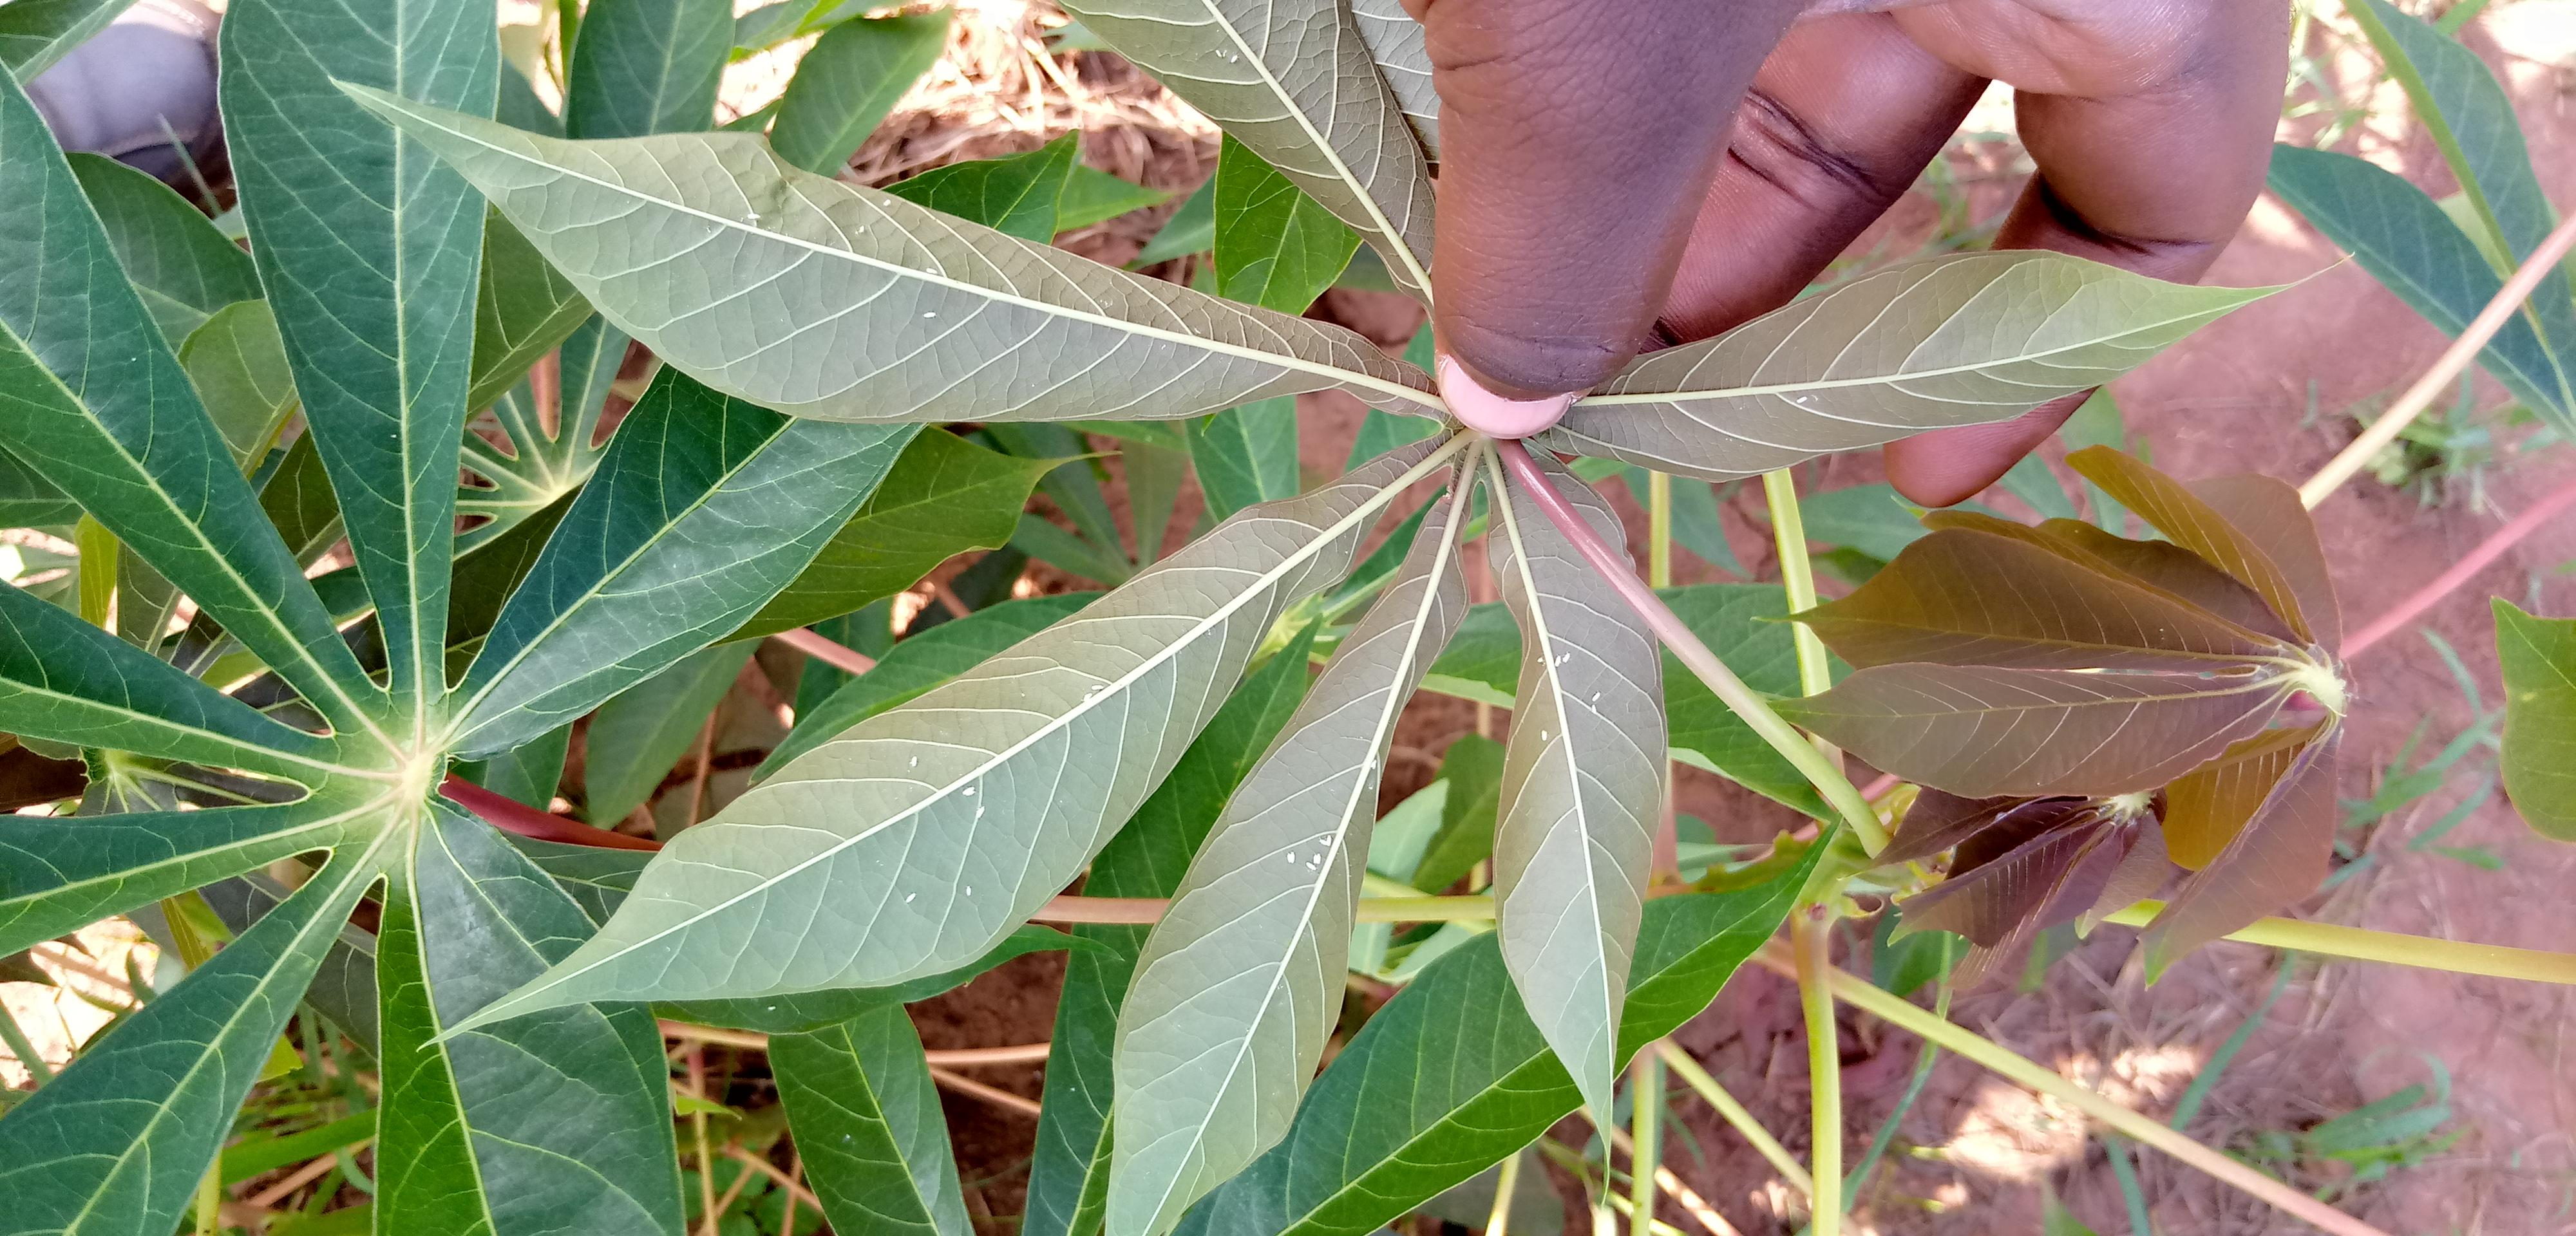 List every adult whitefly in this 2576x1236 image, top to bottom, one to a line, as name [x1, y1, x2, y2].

whitefly [1215, 48, 1222, 59]
whitefly [1229, 52, 1239, 66]
whitefly [880, 198, 895, 209]
whitefly [744, 211, 762, 221]
whitefly [857, 221, 867, 234]
whitefly [924, 265, 941, 276]
whitefly [922, 308, 938, 321]
whitefly [1794, 395, 1810, 406]
whitefly [1562, 650, 1571, 665]
whitefly [1553, 652, 1563, 669]
whitefly [1535, 655, 1545, 664]
whitefly [1090, 682, 1106, 691]
whitefly [1589, 689, 1602, 704]
whitefly [1081, 691, 1094, 702]
whitefly [1589, 701, 1598, 716]
whitefly [1539, 727, 1551, 744]
whitefly [907, 751, 922, 769]
whitefly [1368, 757, 1379, 770]
whitefly [962, 785, 976, 795]
whitefly [965, 790, 976, 797]
whitefly [974, 805, 989, 822]
whitefly [1326, 833, 1332, 848]
whitefly [1318, 836, 1327, 848]
whitefly [1291, 850, 1296, 865]
whitefly [1285, 850, 1291, 863]
whitefly [1313, 852, 1318, 866]
whitefly [1317, 852, 1322, 865]
whitefly [1305, 860, 1318, 872]
whitefly [964, 882, 975, 897]
whitefly [904, 888, 918, 905]
whitefly [765, 1003, 778, 1012]